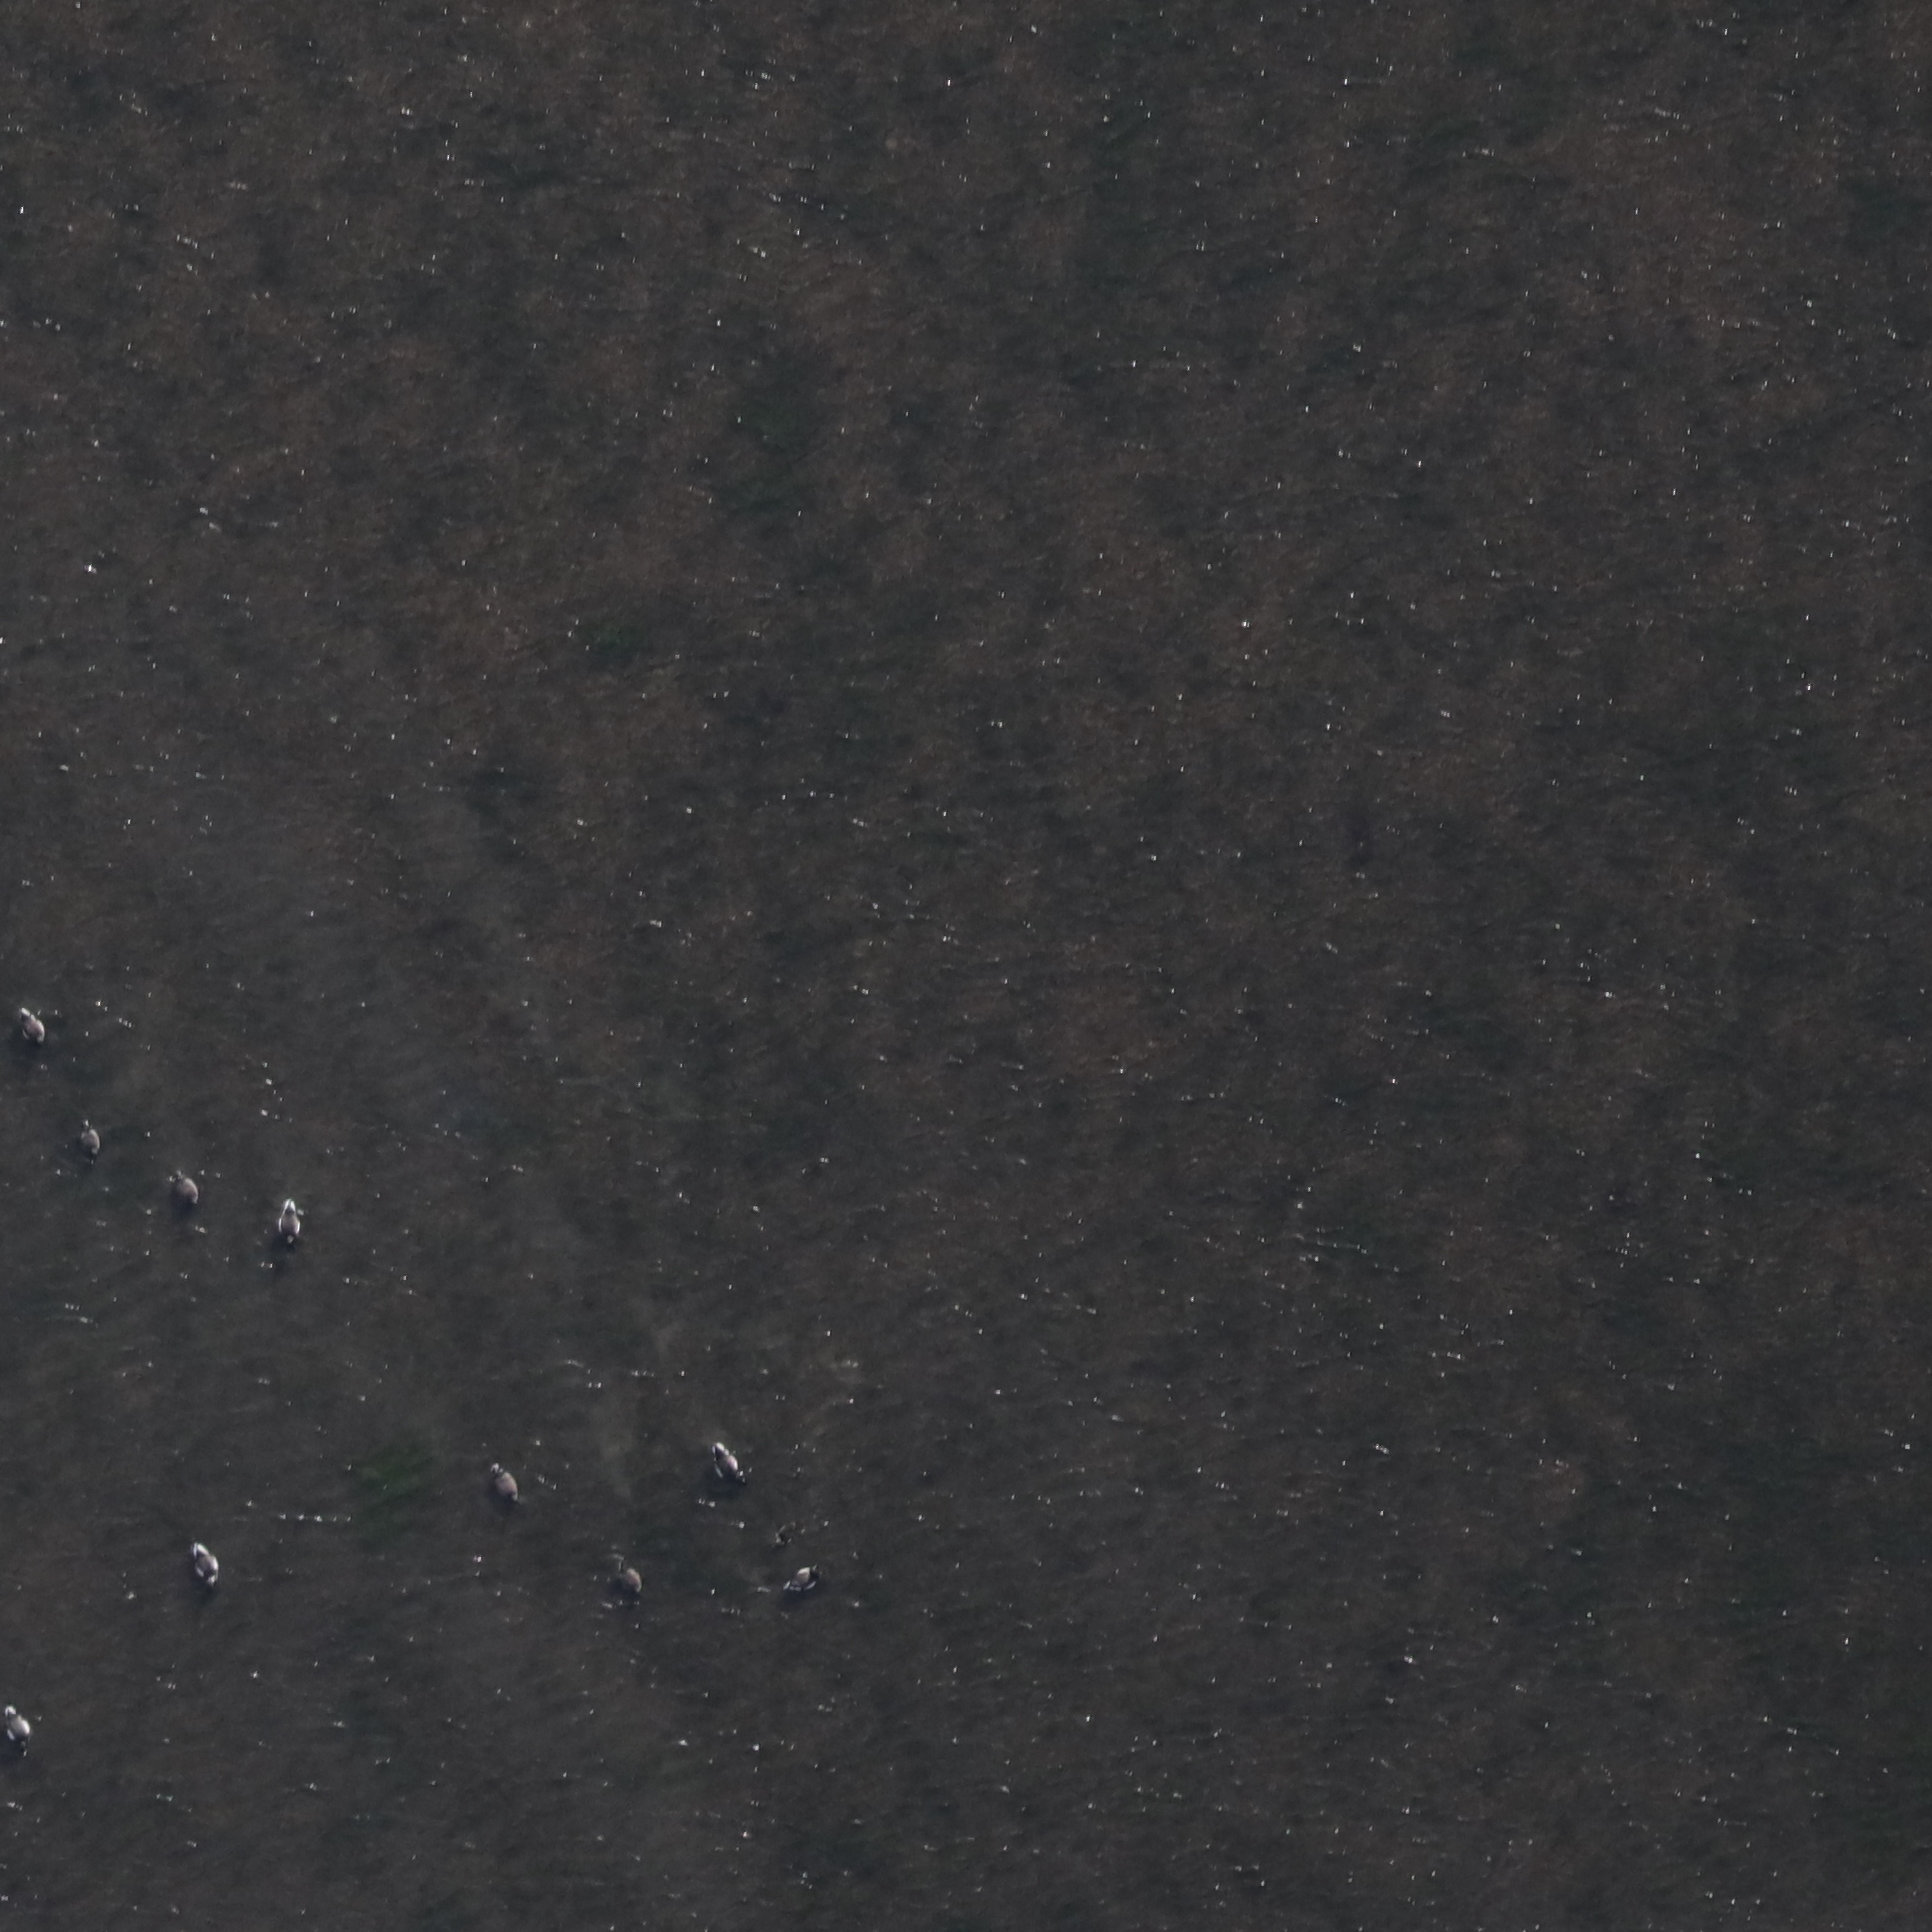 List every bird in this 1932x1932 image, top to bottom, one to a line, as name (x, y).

brant (32, 1025)
brant (91, 1141)
brant (184, 1192)
brant (288, 1225)
brant (725, 1464)
brant (504, 1485)
brant (203, 1564)
brant (801, 1579)
brant (629, 1580)
brant (16, 1729)